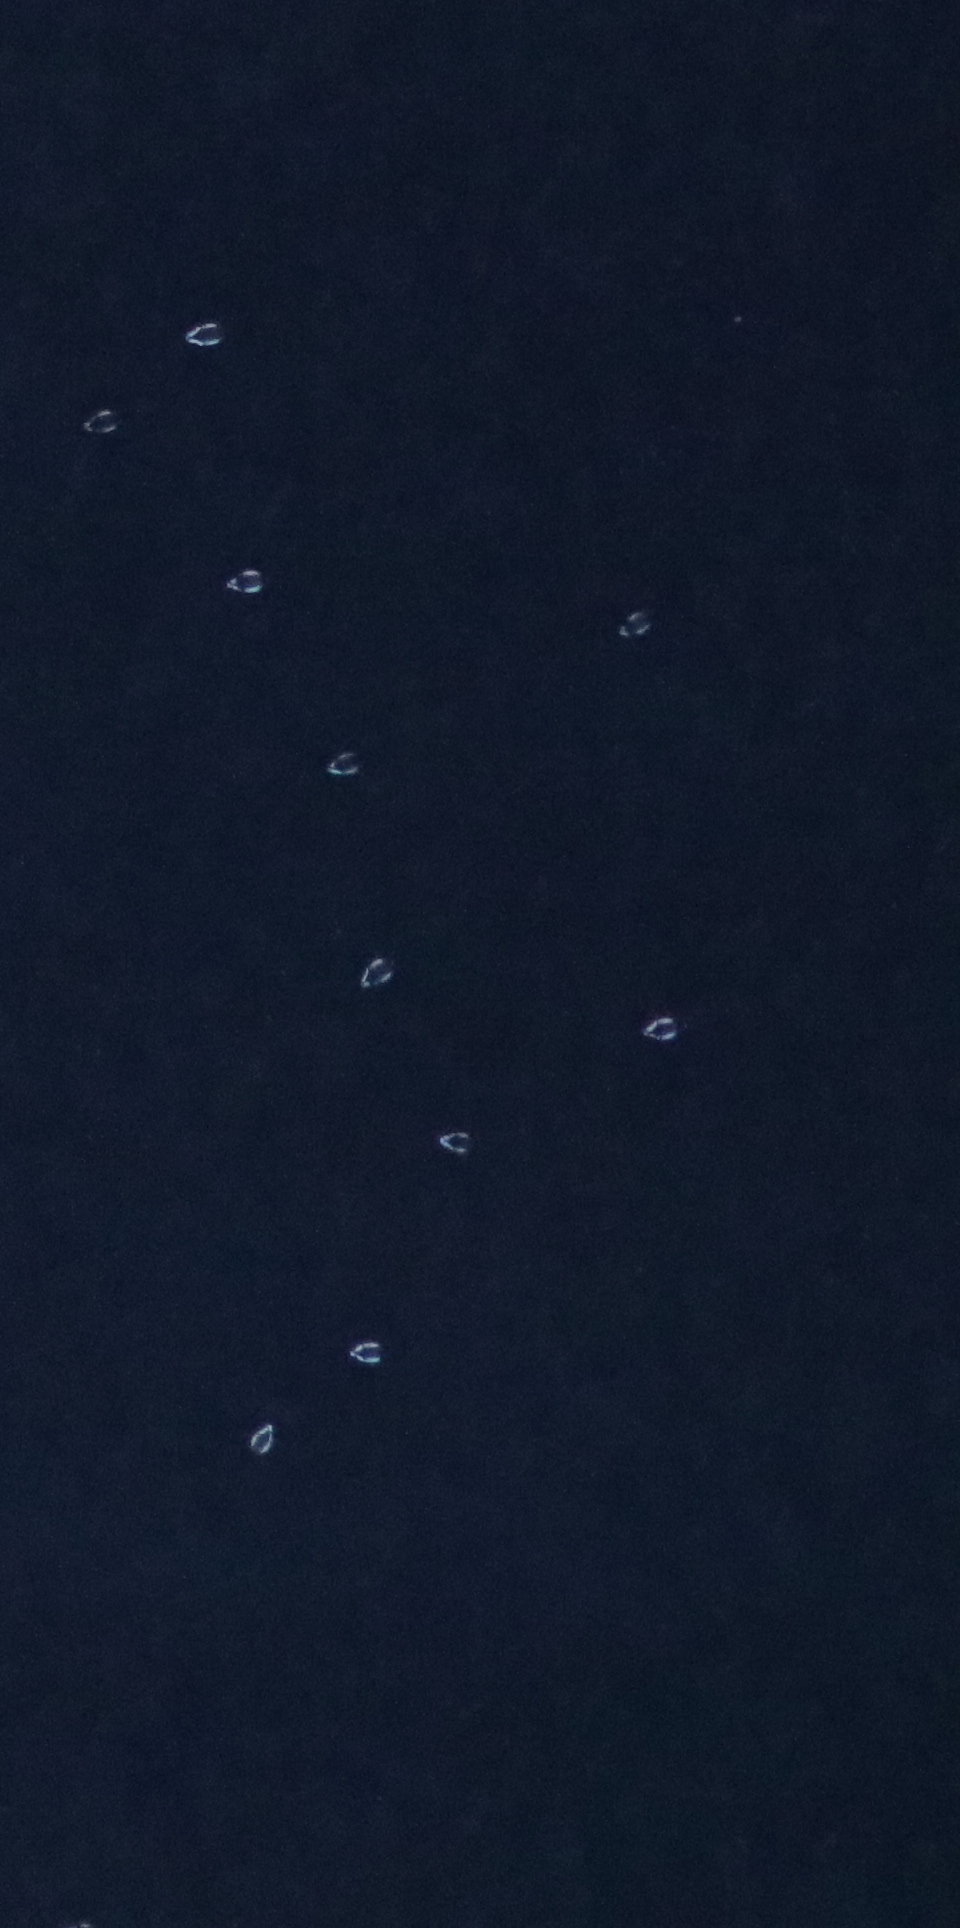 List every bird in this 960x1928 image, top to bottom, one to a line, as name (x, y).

brant (209, 334)
brant (103, 424)
brant (249, 583)
brant (633, 624)
brant (346, 765)
brant (376, 973)
brant (663, 1028)
brant (458, 1143)
brant (369, 1352)
brant (262, 1441)